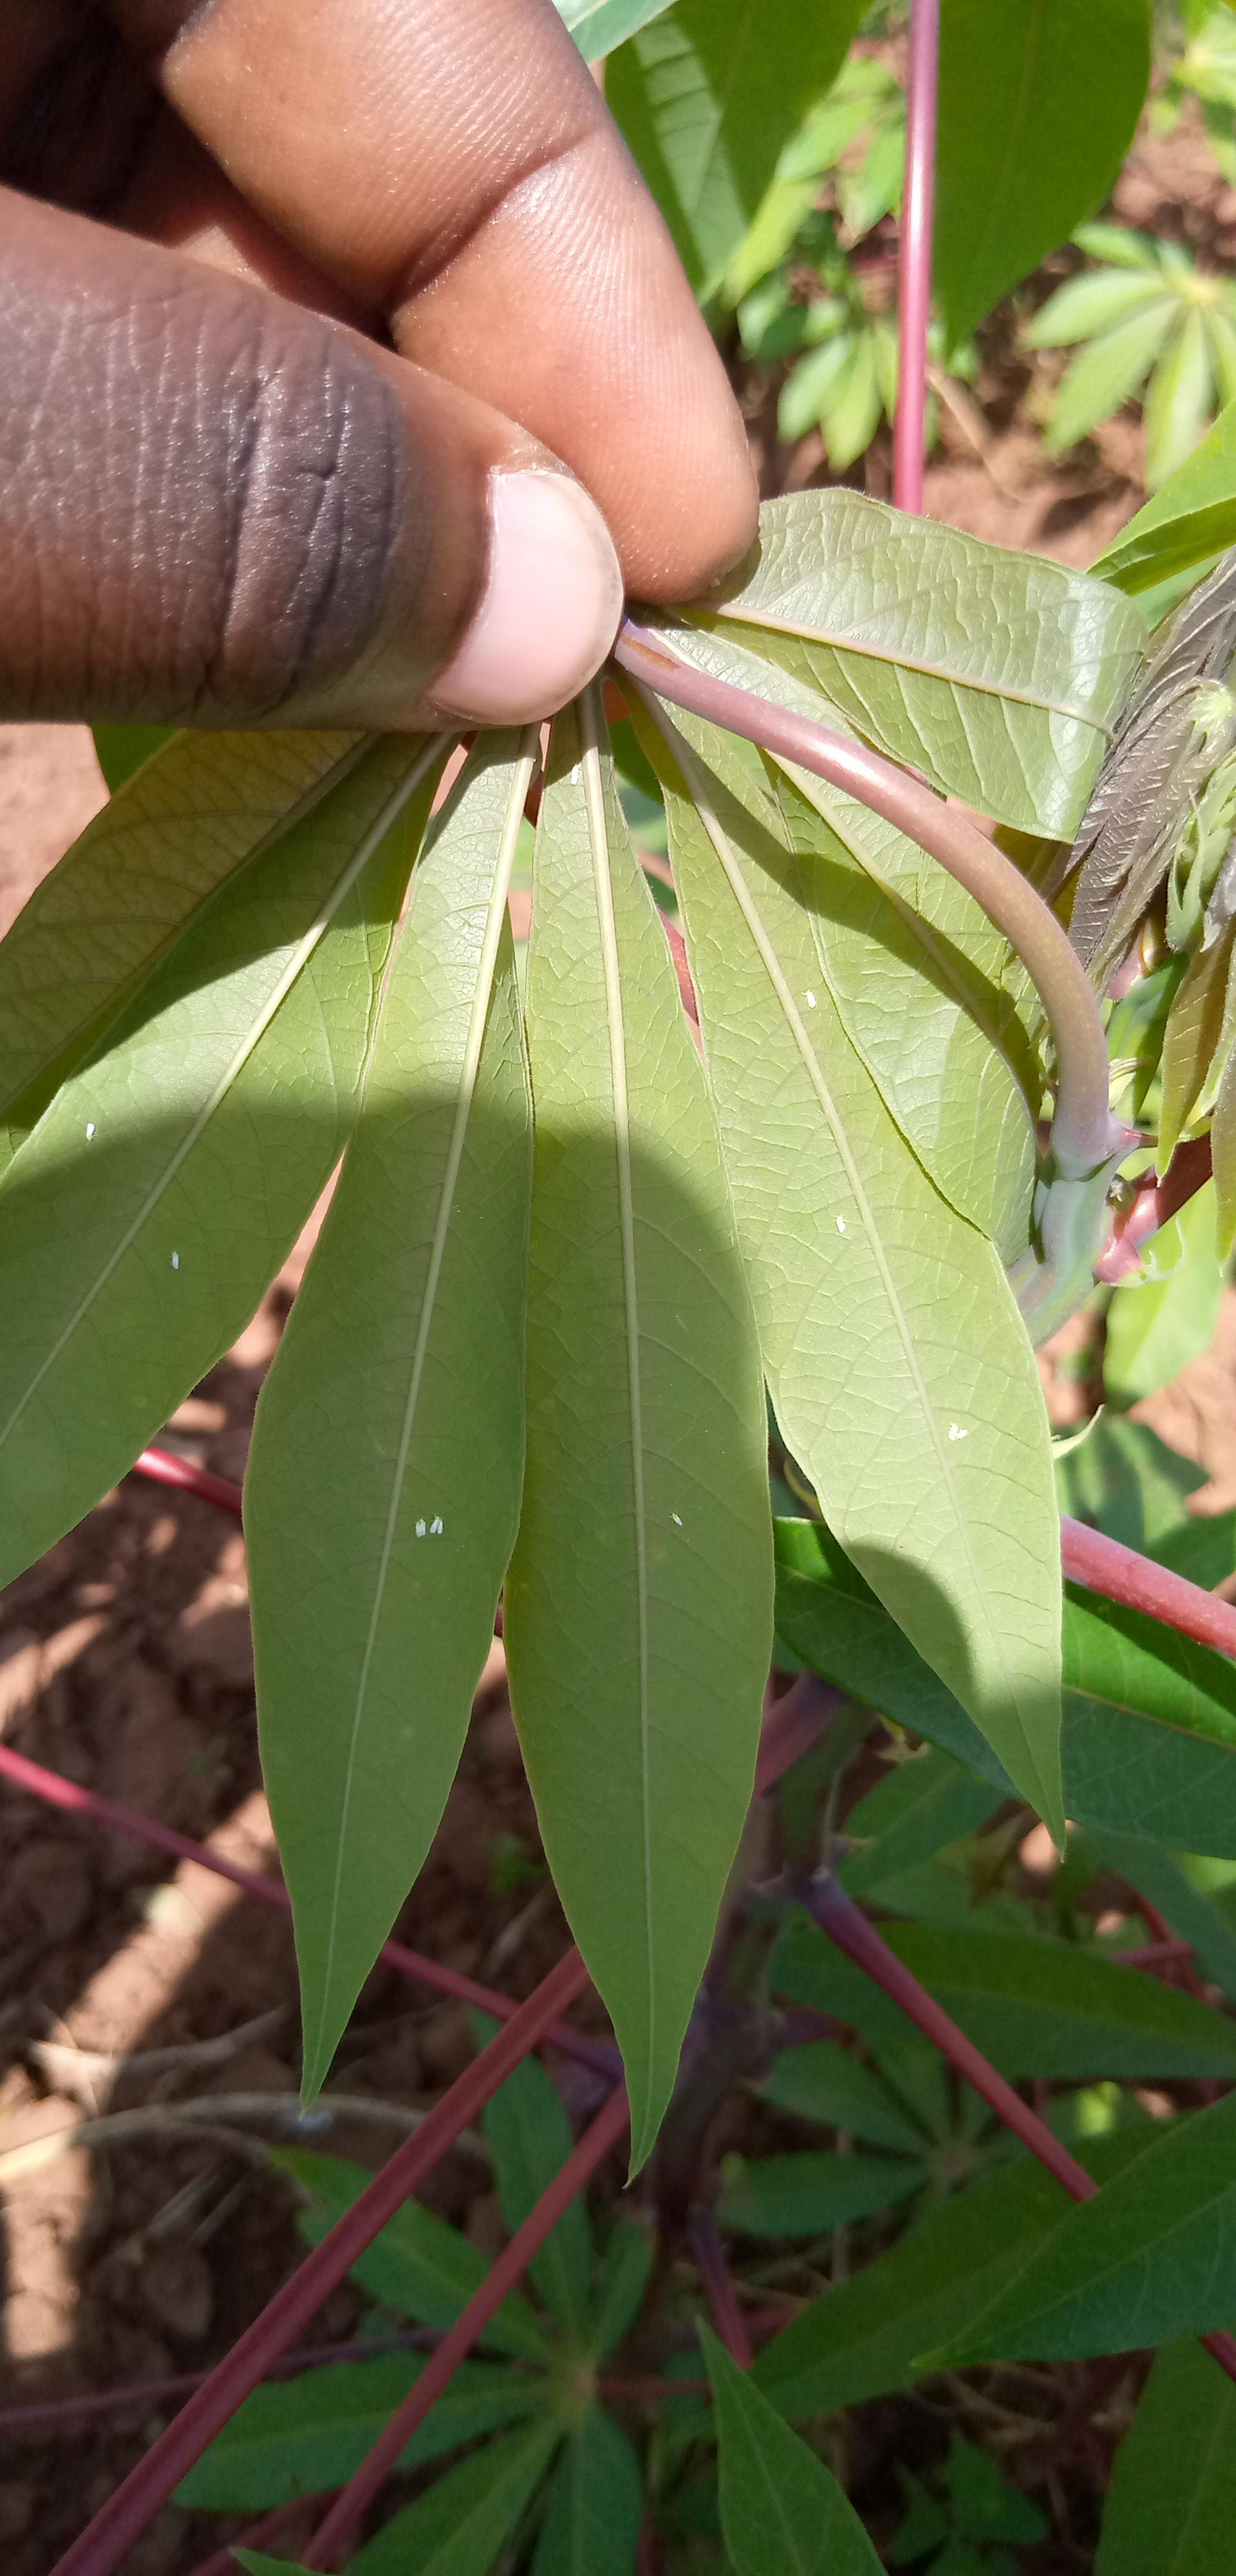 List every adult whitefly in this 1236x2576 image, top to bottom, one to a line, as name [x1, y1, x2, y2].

whitefly [794, 983, 822, 1011]
whitefly [80, 1115, 101, 1143]
whitefly [824, 1213, 856, 1235]
whitefly [164, 1247, 185, 1275]
whitefly [935, 1412, 970, 1443]
whitefly [947, 1417, 967, 1444]
whitefly [666, 1503, 689, 1533]
whitefly [430, 1506, 447, 1539]
whitefly [405, 1515, 429, 1546]